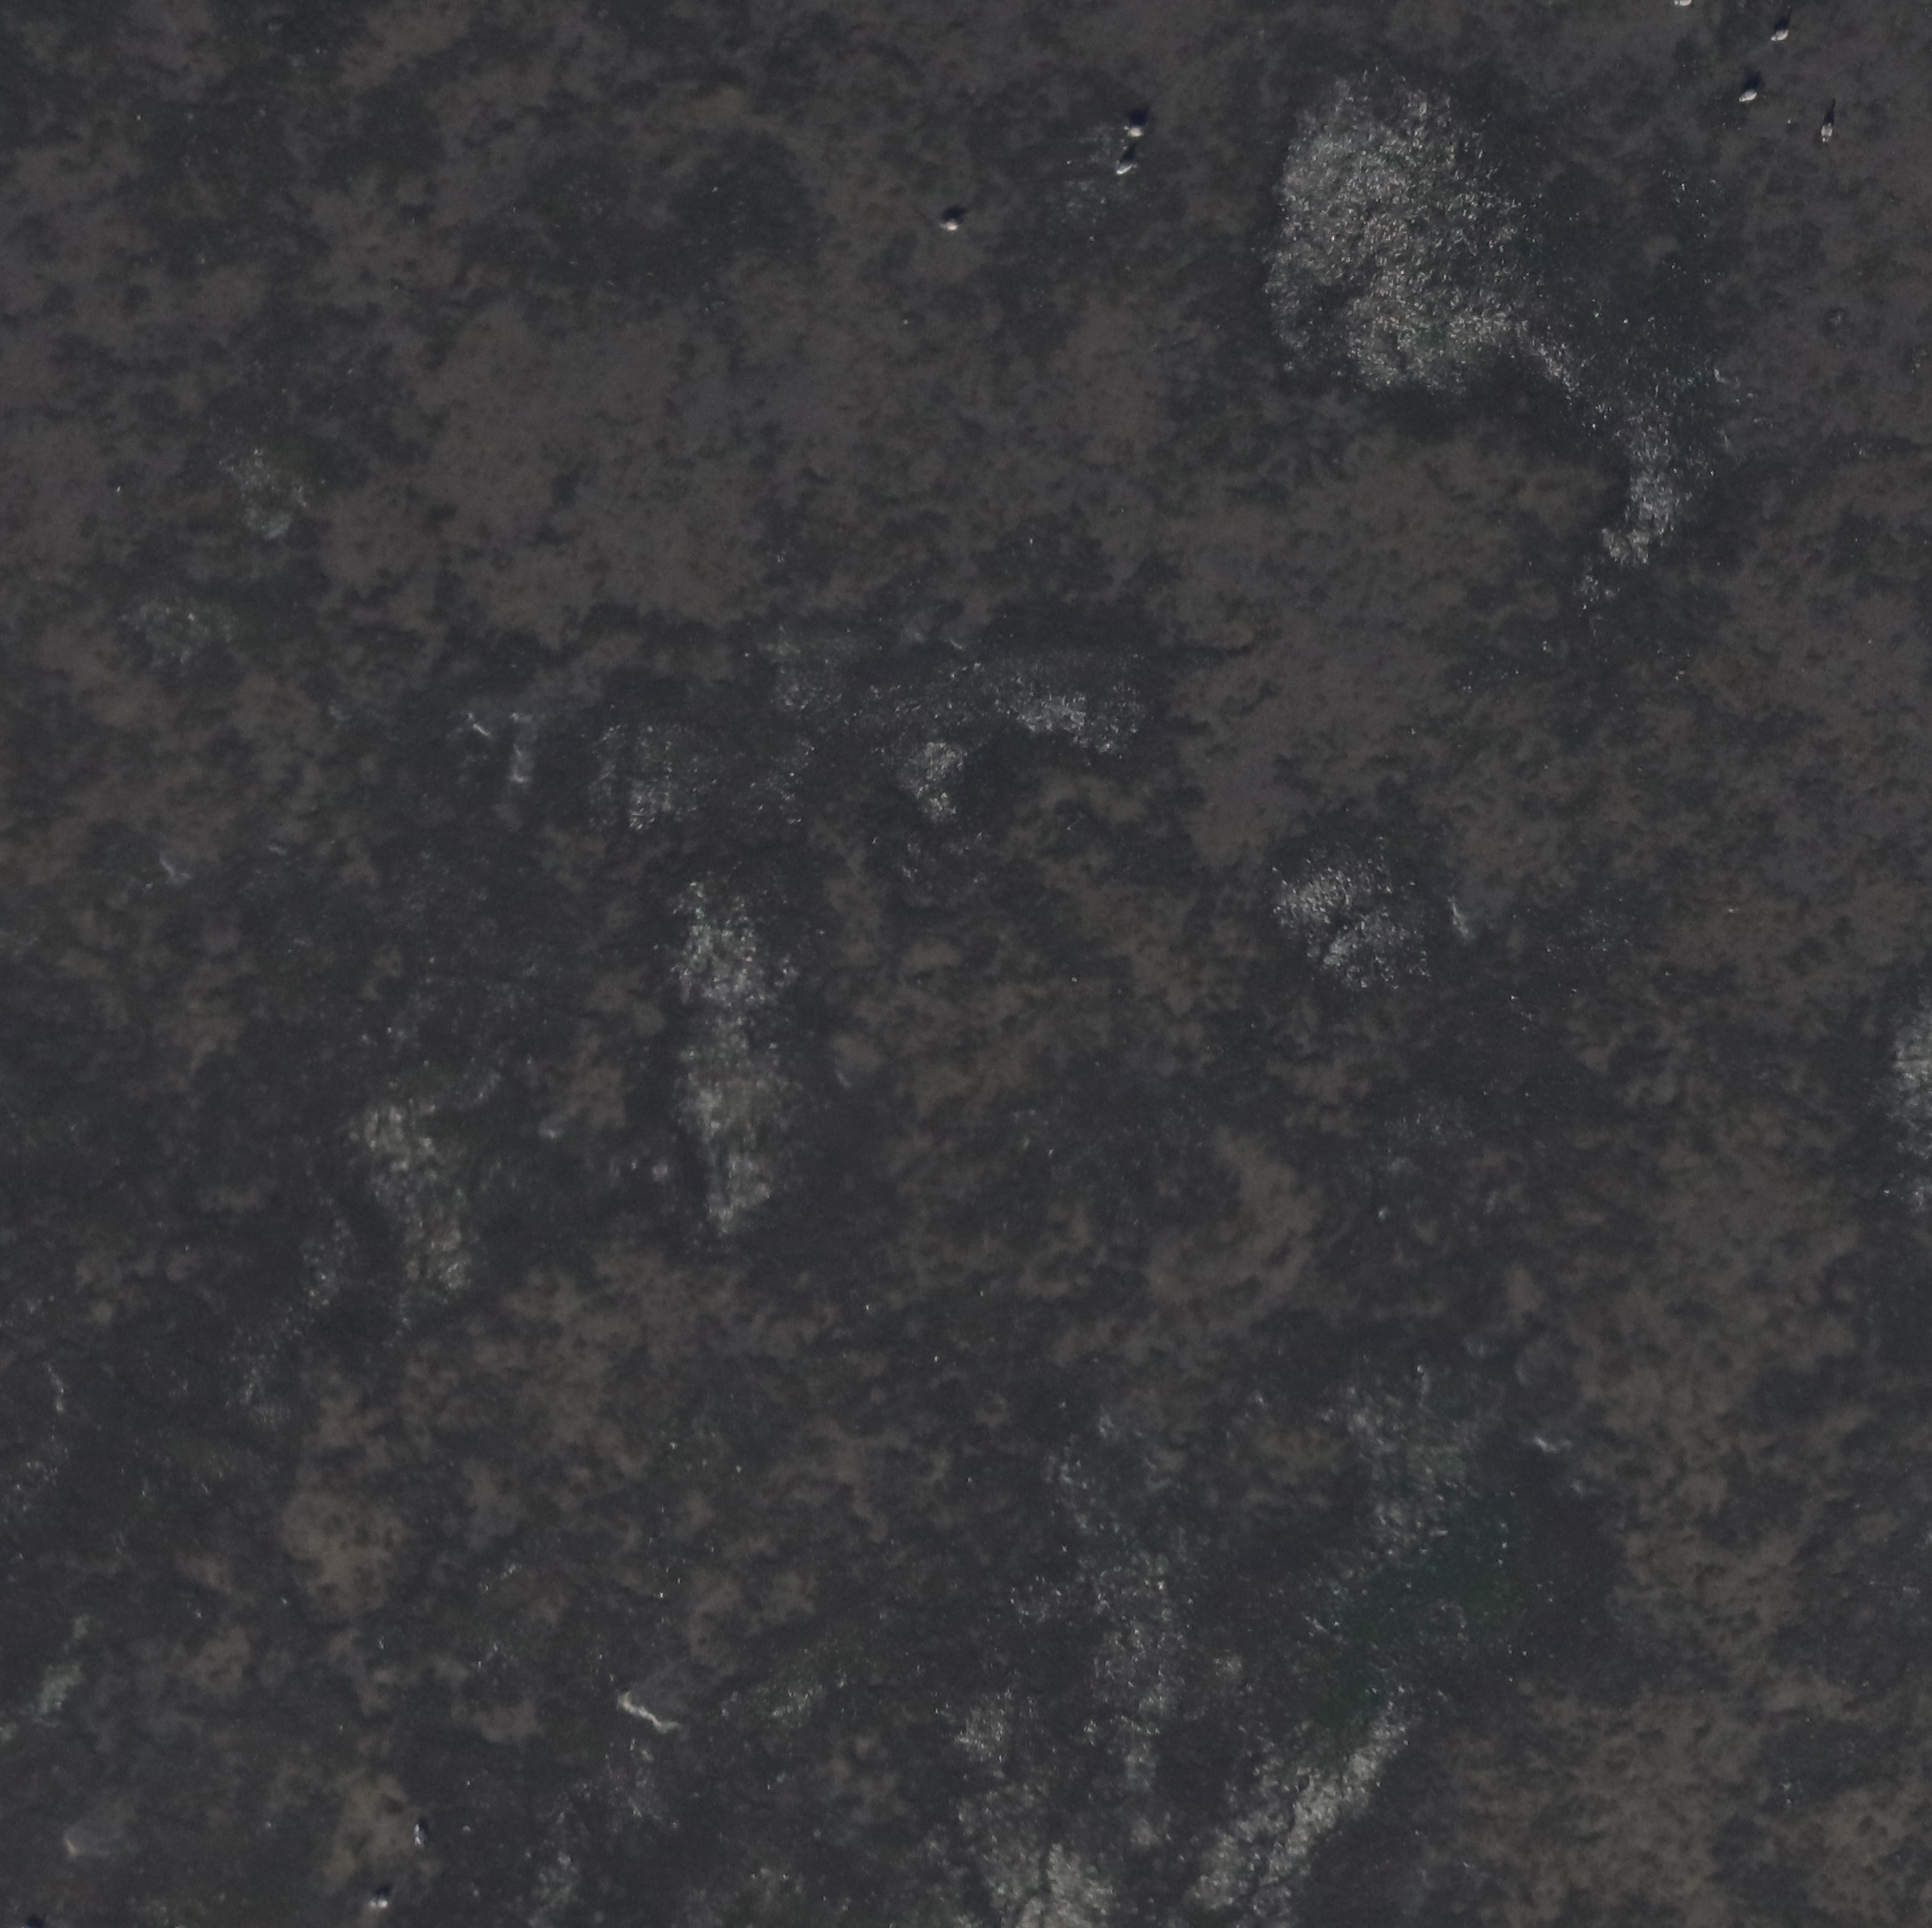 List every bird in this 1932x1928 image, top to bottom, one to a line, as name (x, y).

Canada goose (1777, 35)
Canada goose (1749, 95)
Canada goose (1138, 131)
Canada goose (1828, 131)
Canada goose (1125, 168)
Canada goose (947, 225)
Canada goose (420, 1836)
Canada goose (379, 1902)